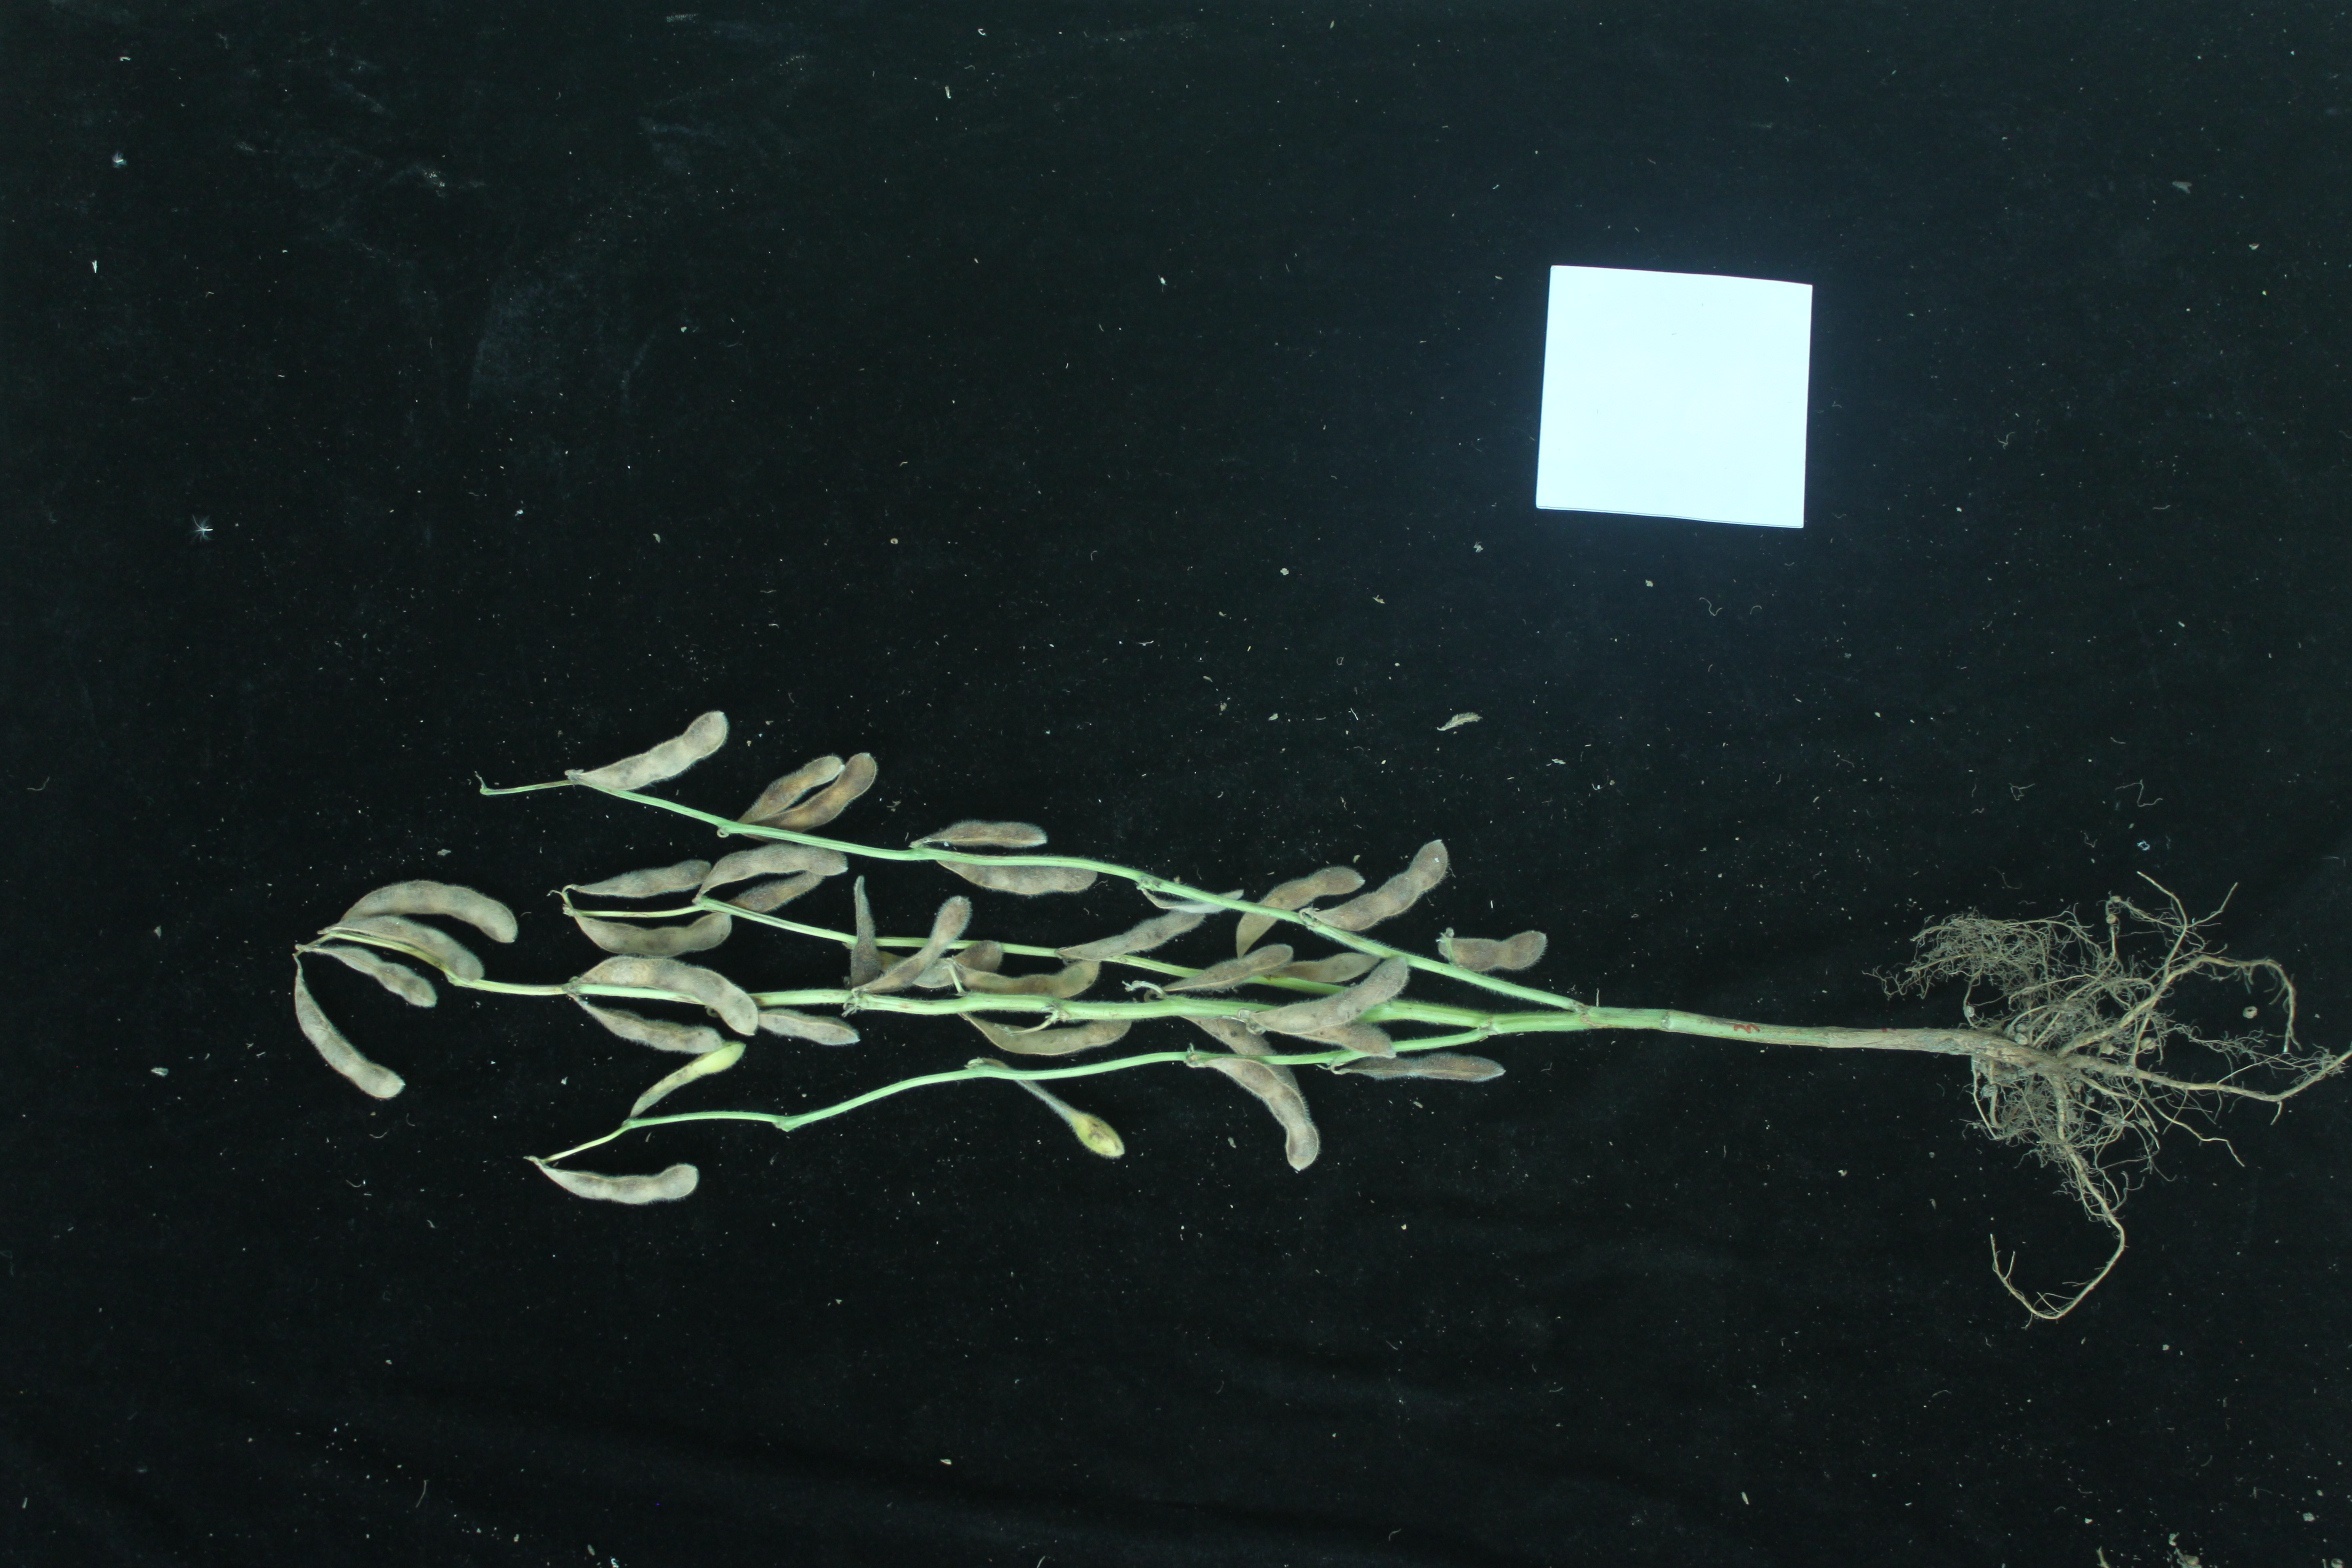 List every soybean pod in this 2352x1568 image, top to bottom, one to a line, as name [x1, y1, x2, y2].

soybean pod [577, 713, 728, 789]
soybean pod [766, 755, 876, 832]
soybean pod [738, 758, 844, 824]
soybean pod [921, 823, 1045, 849]
soybean pod [1311, 842, 1447, 932]
soybean pod [699, 847, 848, 895]
soybean pod [571, 862, 709, 898]
soybean pod [938, 864, 1096, 895]
soybean pod [1236, 868, 1366, 956]
soybean pod [728, 873, 823, 914]
soybean pod [852, 875, 879, 988]
soybean pod [337, 883, 518, 944]
soybean pod [858, 898, 969, 990]
soybean pod [576, 913, 731, 958]
soybean pod [1059, 913, 1203, 958]
soybean pod [340, 918, 483, 980]
soybean pod [1437, 932, 1545, 972]
soybean pod [881, 940, 1003, 991]
soybean pod [1160, 946, 1292, 991]
soybean pod [311, 948, 435, 1009]
soybean pod [1276, 952, 1379, 982]
soybean pod [579, 958, 758, 1037]
soybean pod [1249, 961, 1408, 1034]
soybean pod [294, 963, 404, 1098]
soybean pod [962, 963, 1098, 999]
soybean pod [581, 1004, 726, 1055]
soybean pod [756, 1010, 859, 1046]
soybean pod [1184, 1017, 1301, 1094]
soybean pod [966, 1018, 1130, 1057]
soybean pod [1298, 1023, 1397, 1058]
soybean pod [631, 1043, 745, 1115]
soybean pod [1343, 1056, 1505, 1081]
soybean pod [1202, 1059, 1318, 1172]
soybean pod [1018, 1082, 1122, 1158]
soybean pod [536, 1164, 698, 1204]